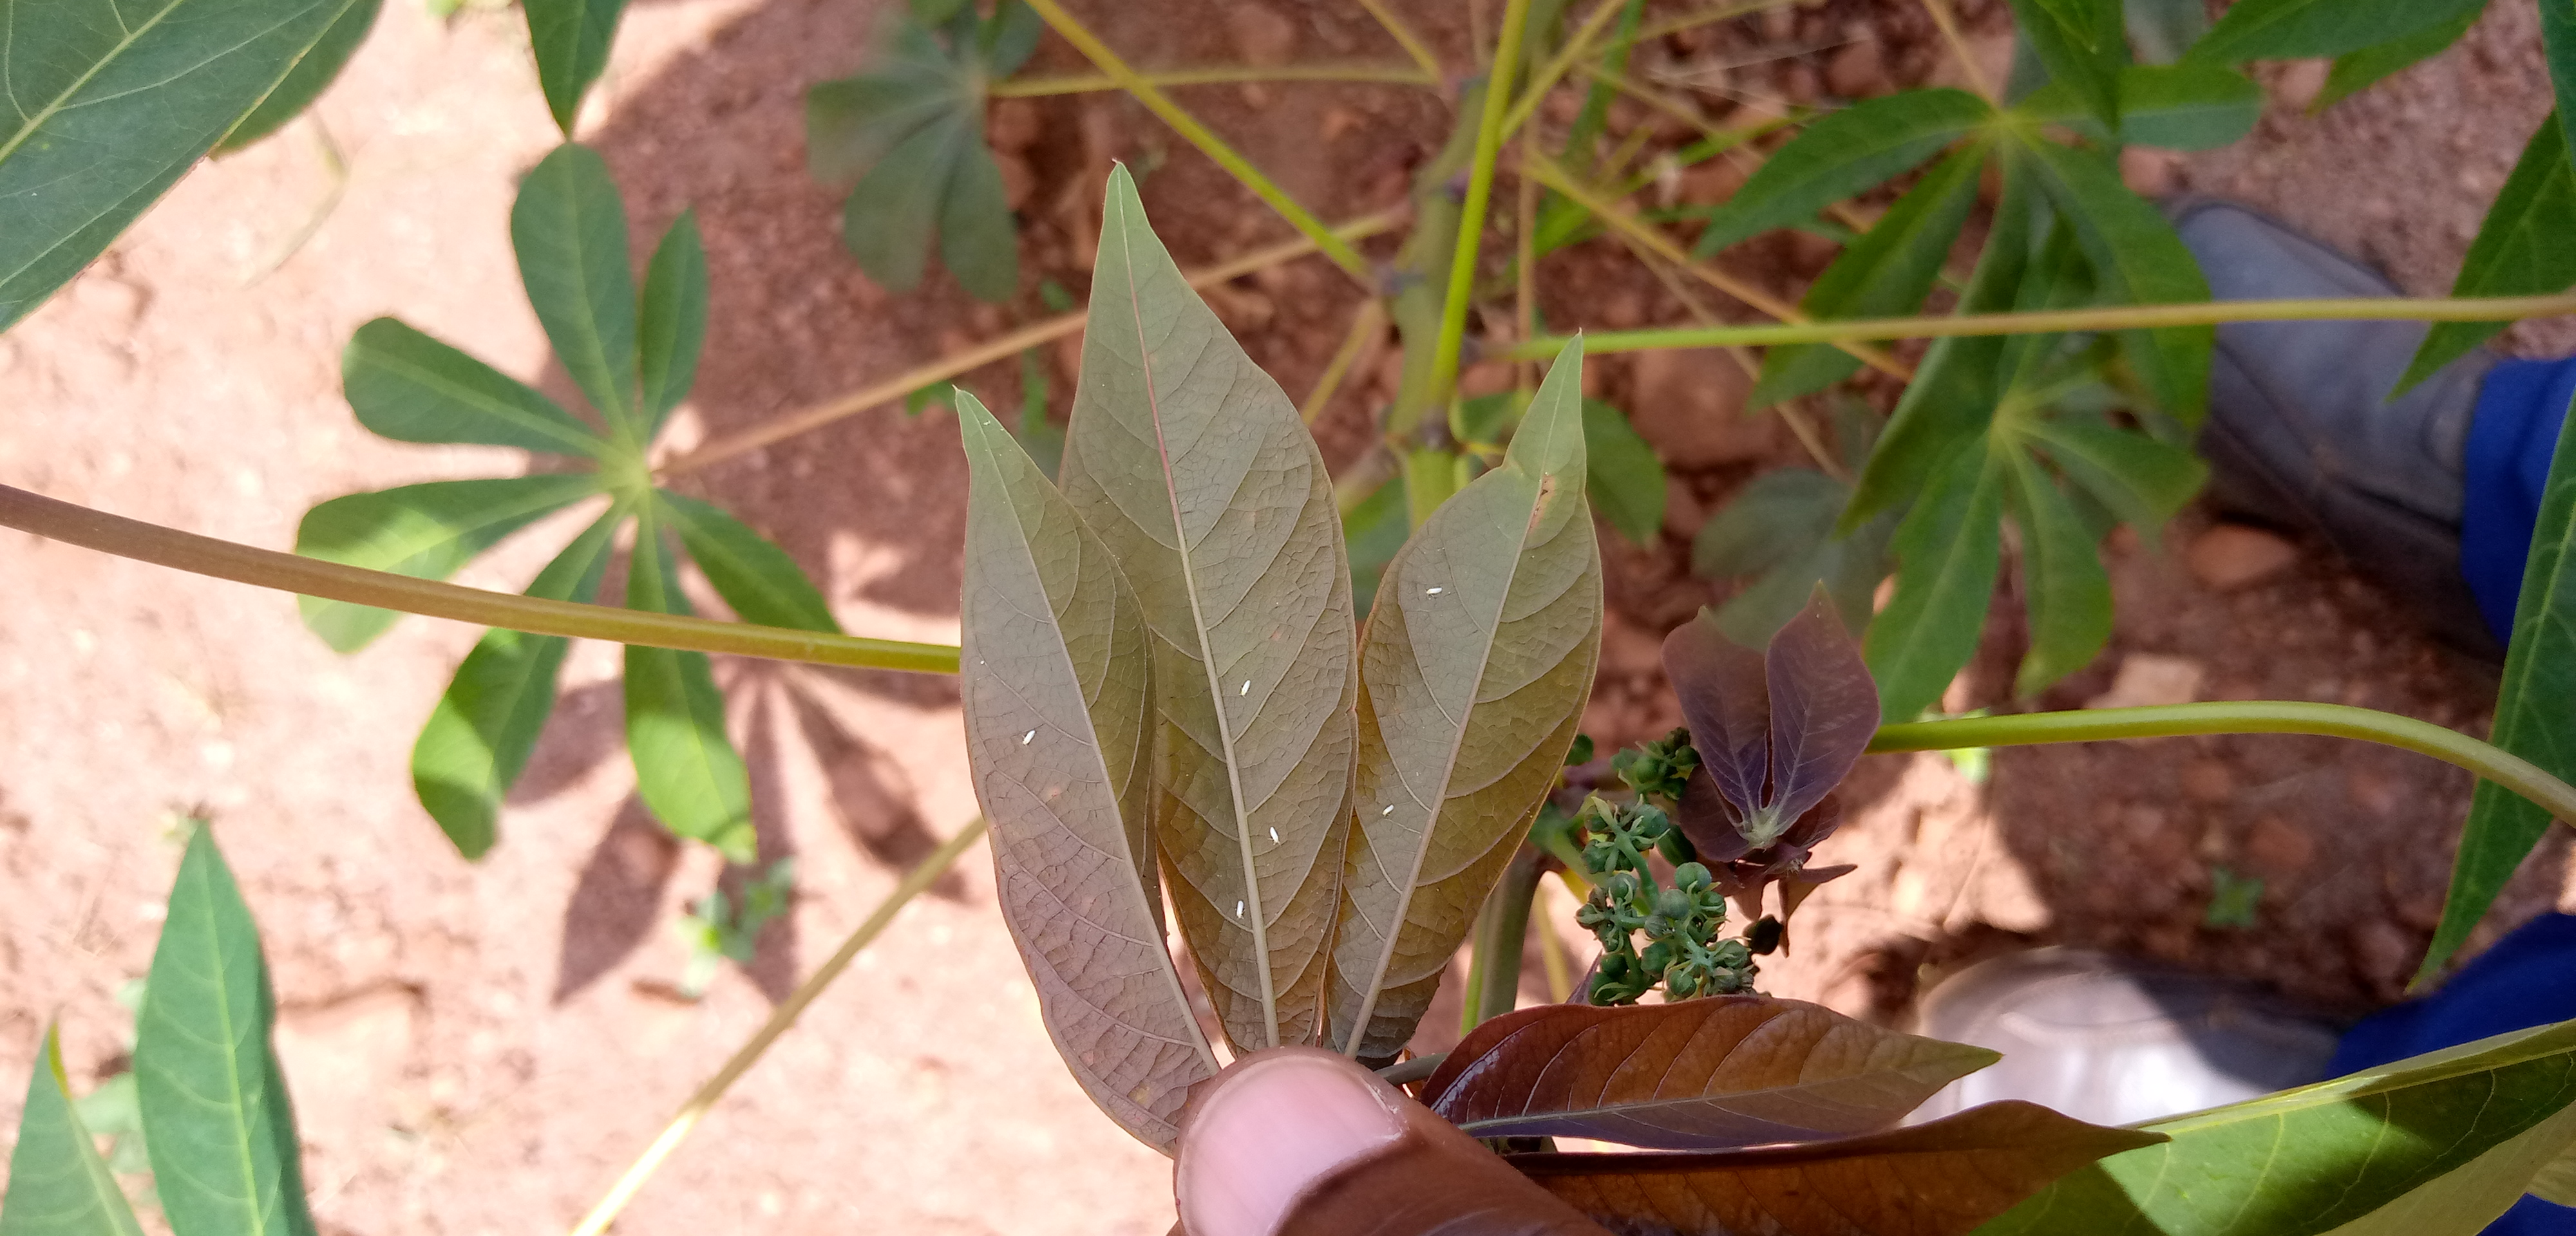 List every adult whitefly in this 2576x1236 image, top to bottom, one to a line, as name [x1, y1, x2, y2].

whitefly [1419, 568, 1461, 612]
whitefly [1228, 669, 1267, 722]
whitefly [1010, 721, 1041, 761]
whitefly [1371, 778, 1414, 836]
whitefly [1262, 805, 1294, 852]
whitefly [1228, 887, 1264, 932]